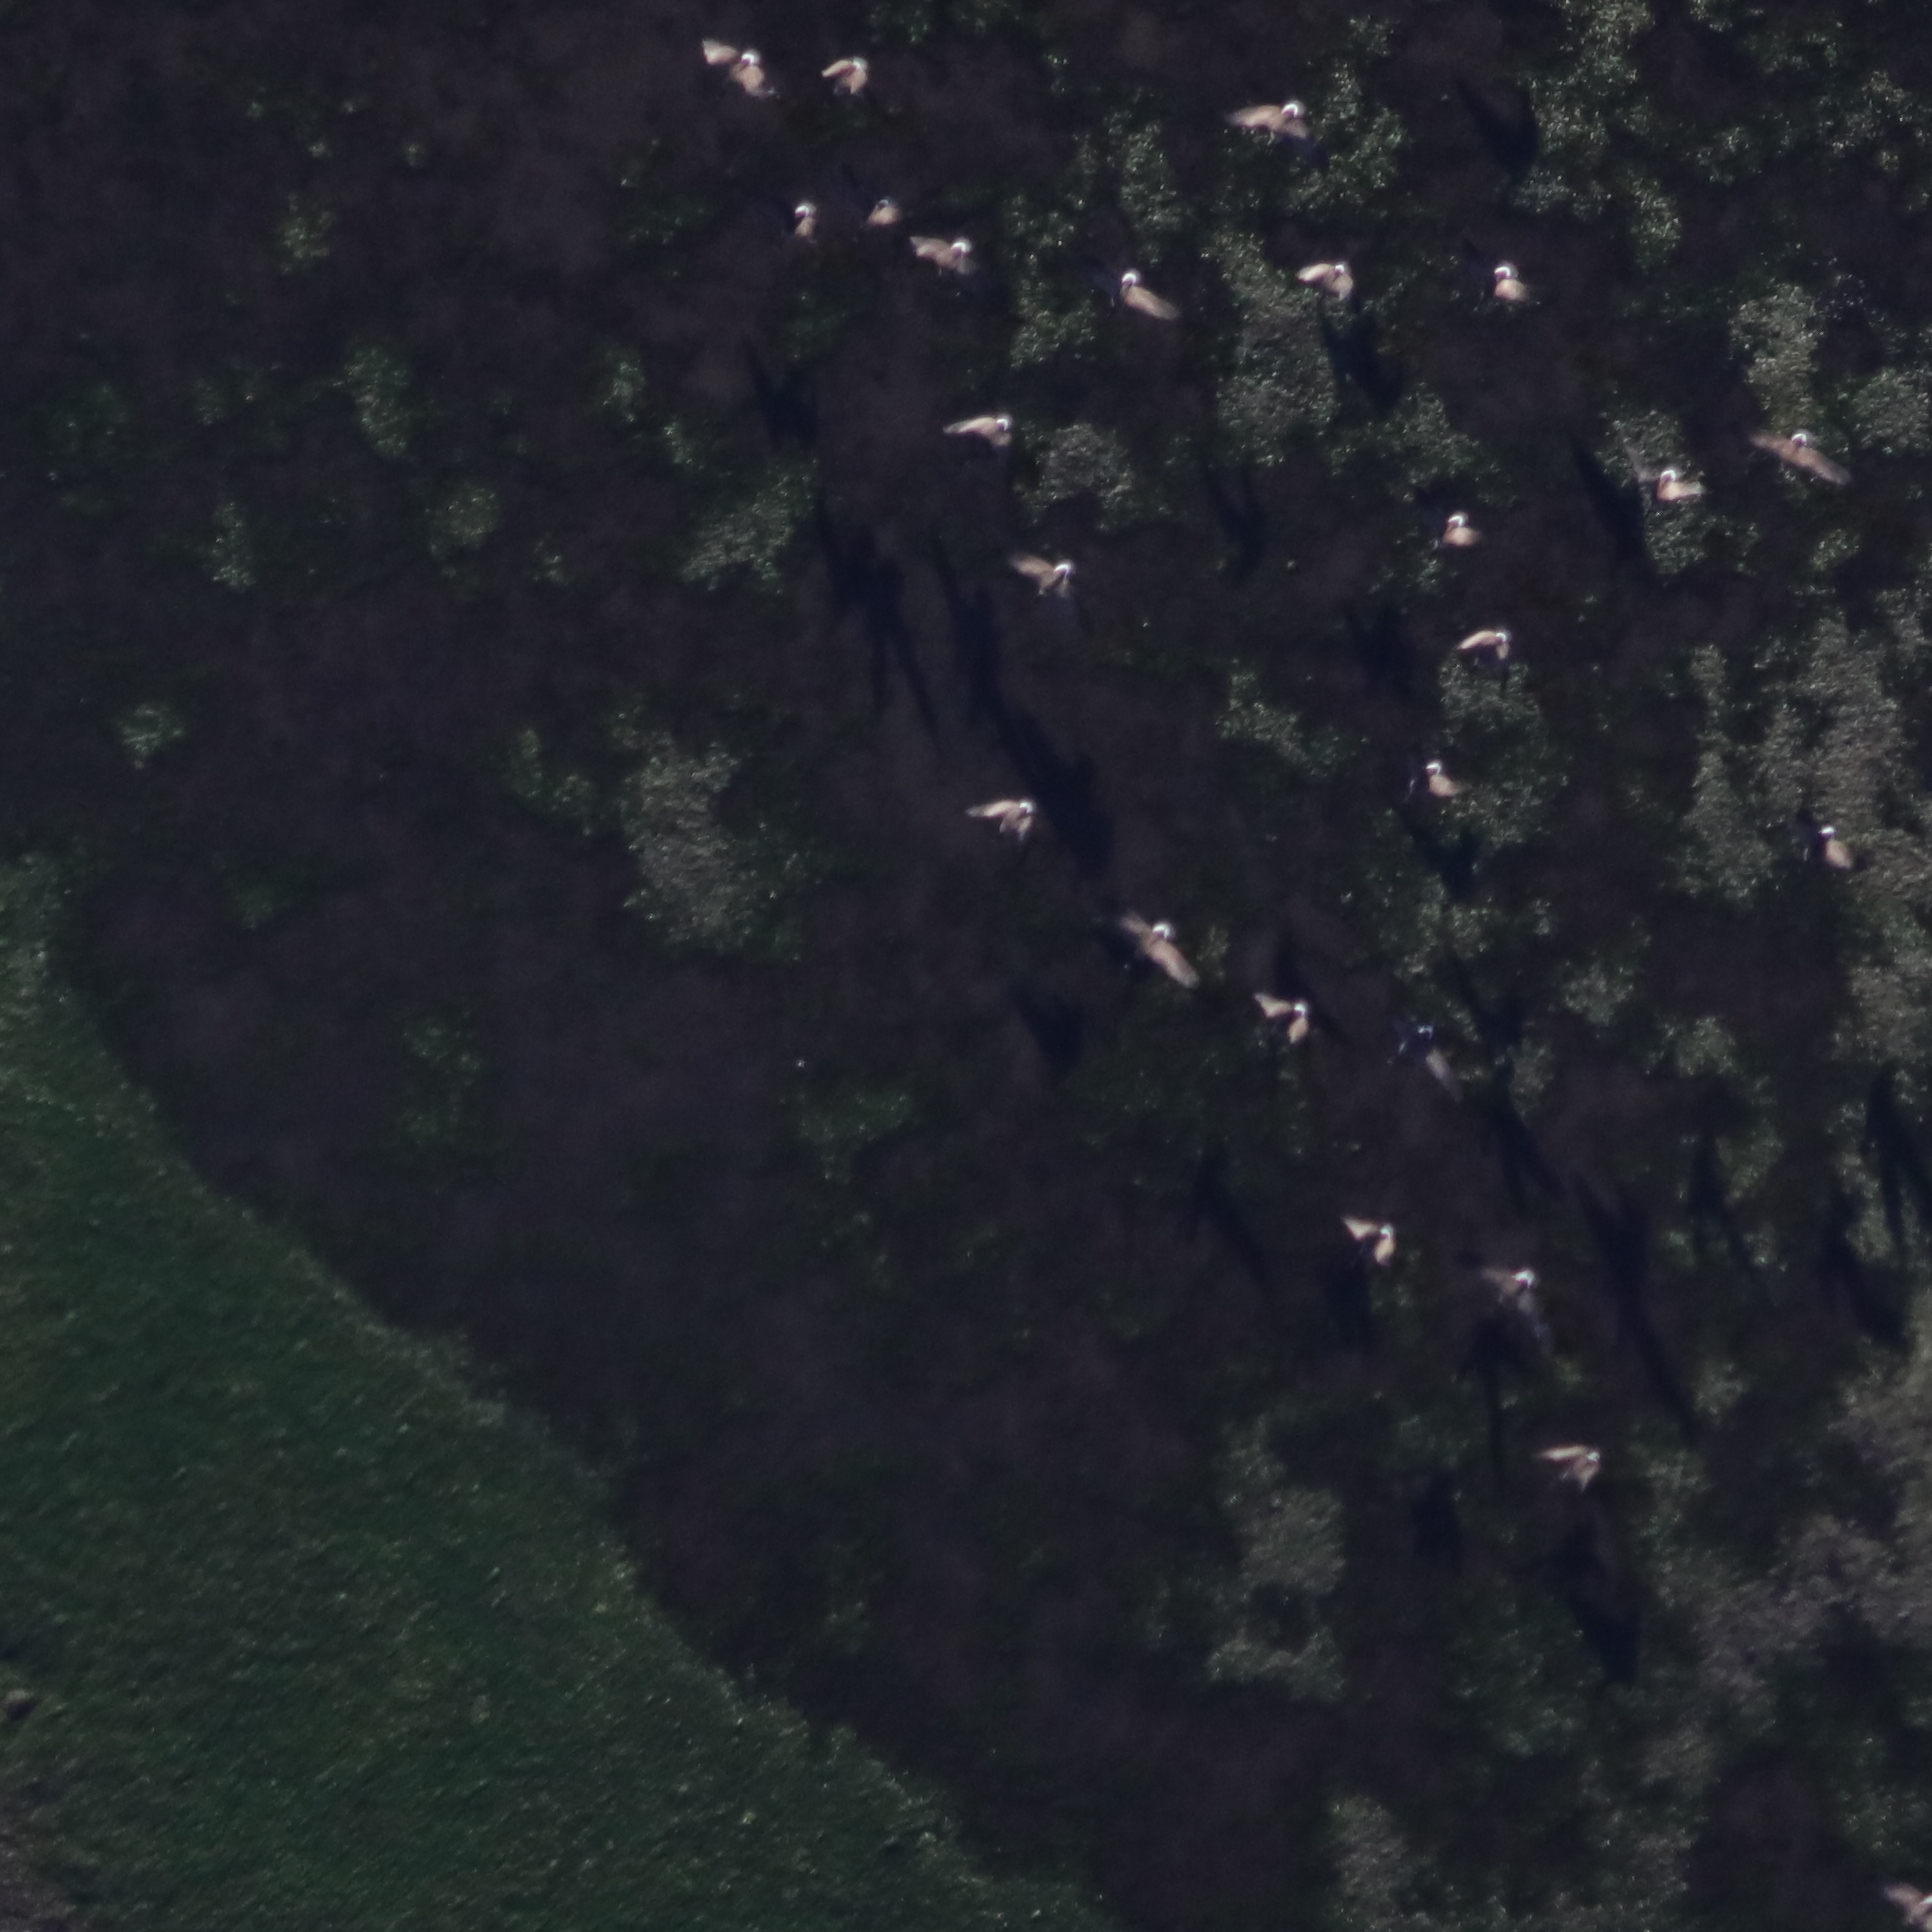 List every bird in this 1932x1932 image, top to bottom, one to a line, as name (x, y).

brant (743, 52)
brant (857, 69)
brant (1284, 116)
brant (799, 220)
brant (887, 222)
brant (961, 260)
brant (1334, 270)
brant (1506, 287)
brant (1131, 302)
brant (1005, 413)
brant (1808, 441)
brant (1664, 473)
brant (1470, 532)
brant (1050, 584)
brant (1494, 629)
brant (1425, 784)
brant (1022, 811)
brant (1839, 840)
brant (1164, 946)
brant (1293, 1014)
brant (1421, 1032)
brant (1361, 1235)
brant (1520, 1286)
brant (1590, 1467)
brant (1911, 1897)